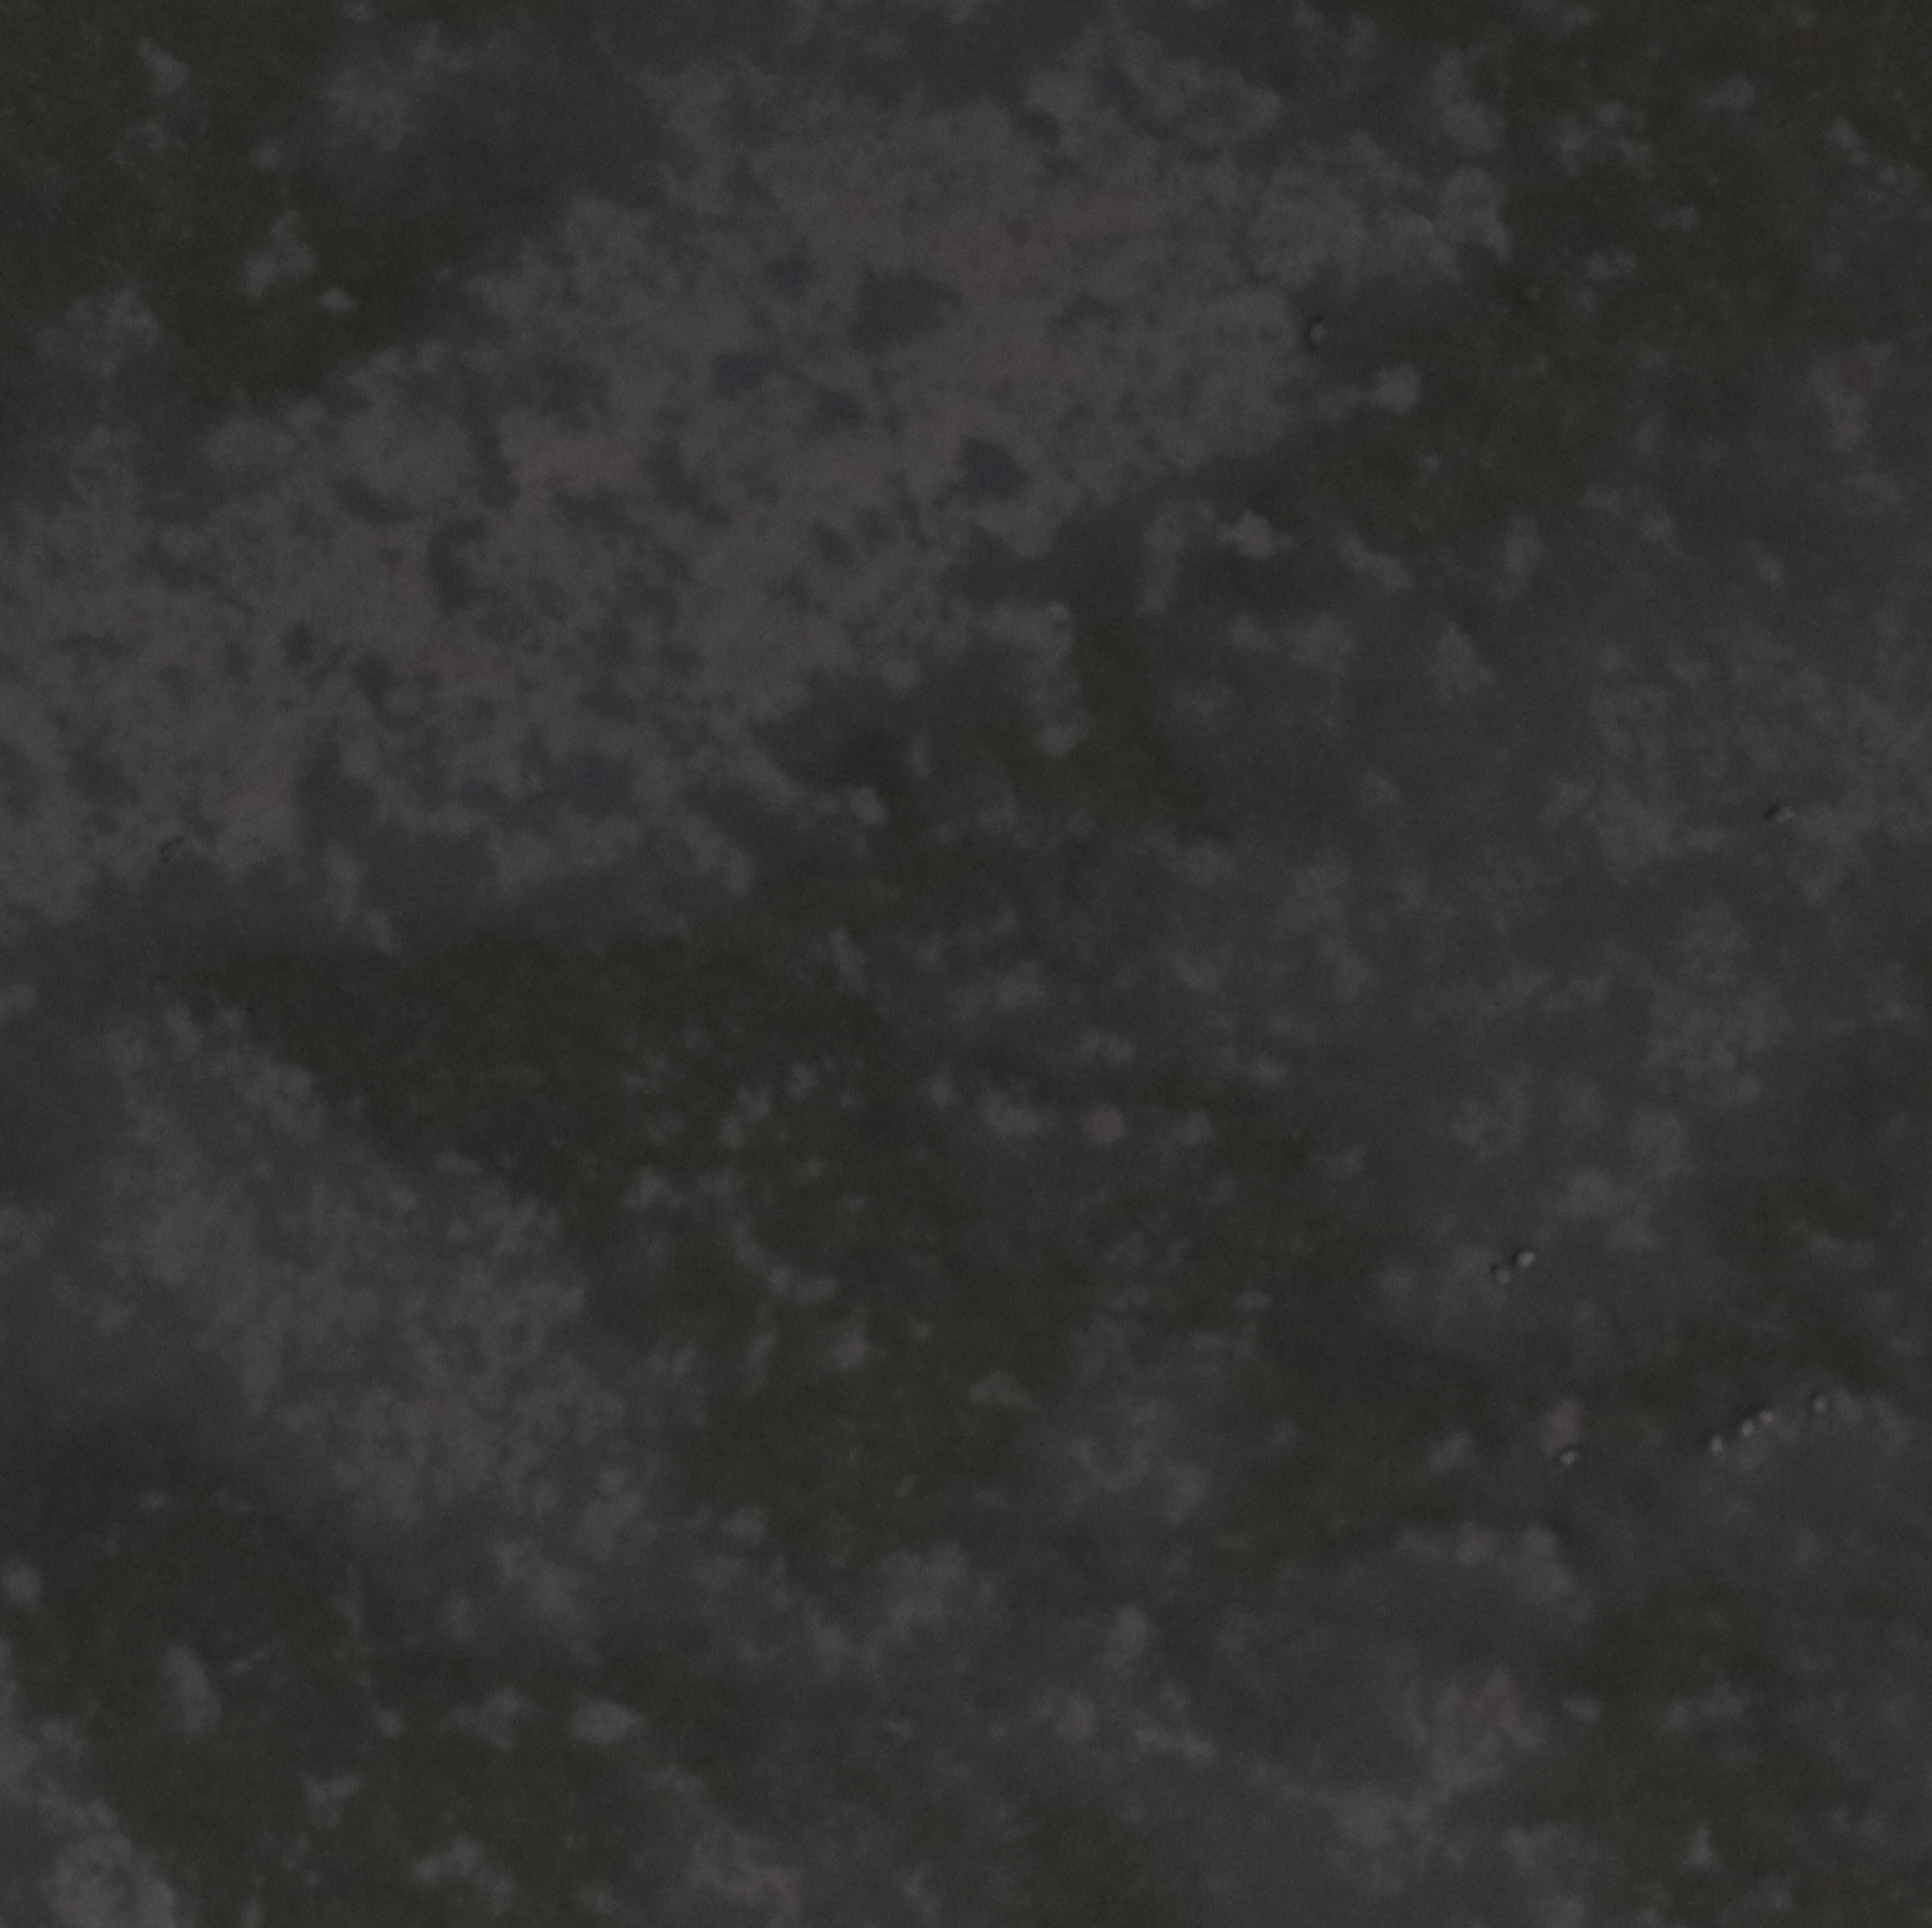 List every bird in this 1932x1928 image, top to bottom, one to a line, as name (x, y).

Canada goose (1315, 336)
Canada goose (1789, 807)
Canada goose (171, 858)
Canada goose (1533, 1258)
Canada goose (1509, 1284)
Canada goose (1825, 1406)
Canada goose (1771, 1417)
Canada goose (1757, 1431)
Canada goose (1714, 1443)
Canada goose (1566, 1457)